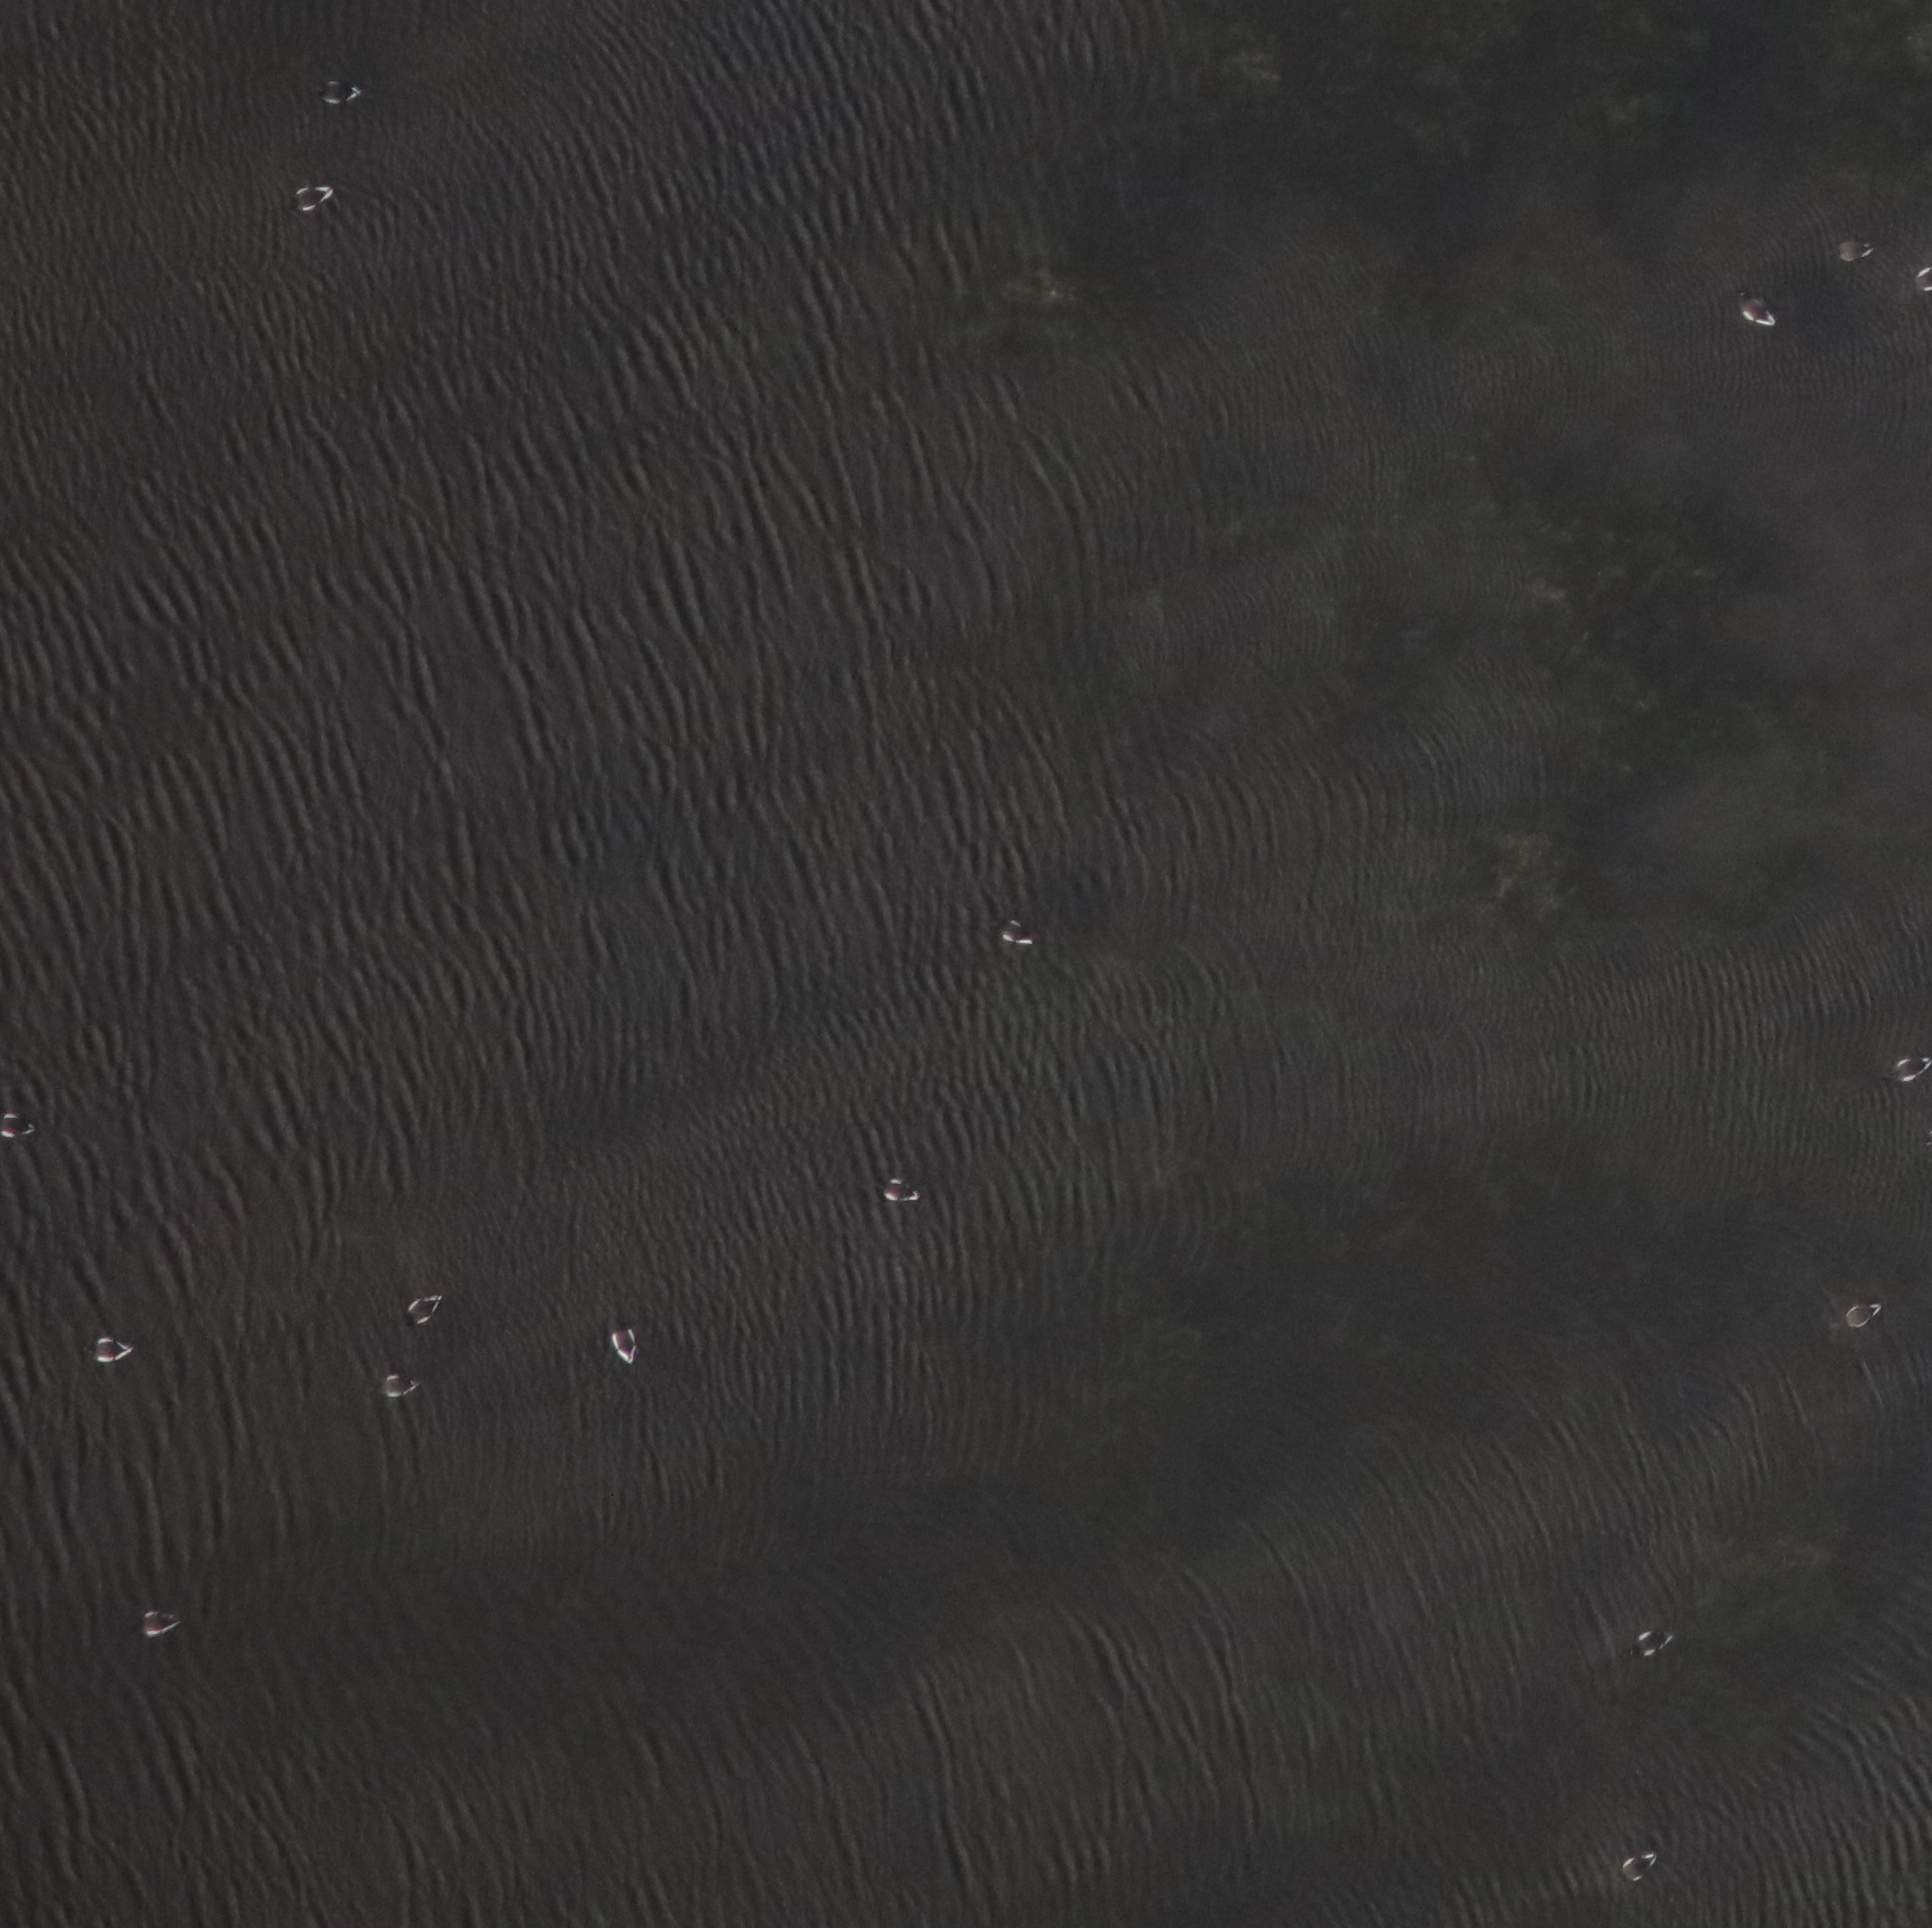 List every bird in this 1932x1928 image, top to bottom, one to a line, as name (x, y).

brant (337, 90)
brant (310, 199)
brant (1851, 250)
brant (1931, 279)
brant (1755, 310)
brant (1014, 933)
brant (1908, 1071)
brant (9, 1124)
brant (897, 1191)
brant (422, 1312)
brant (1857, 1316)
brant (624, 1343)
brant (108, 1351)
brant (396, 1386)
brant (156, 1623)
brant (1651, 1643)
brant (1637, 1866)